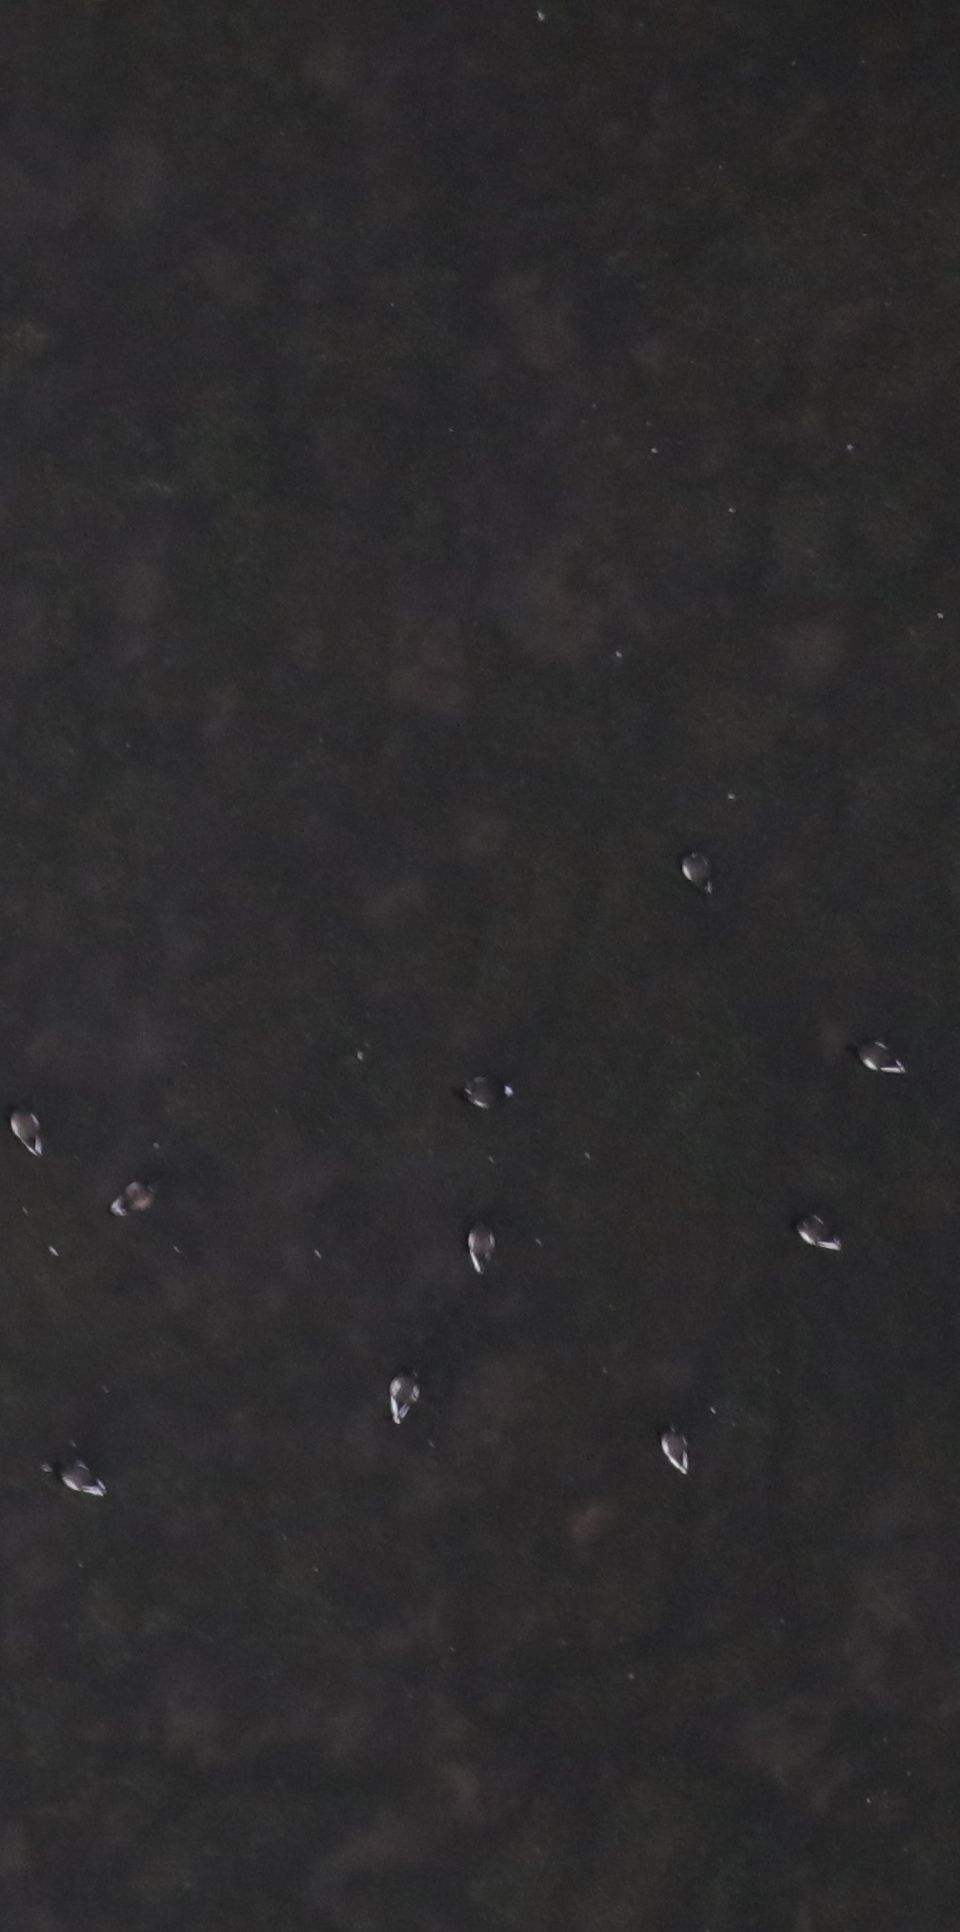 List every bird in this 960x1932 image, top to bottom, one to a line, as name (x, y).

brant (699, 870)
brant (879, 1056)
brant (485, 1093)
brant (26, 1130)
brant (135, 1198)
brant (817, 1232)
brant (481, 1246)
brant (406, 1393)
brant (676, 1447)
brant (78, 1476)